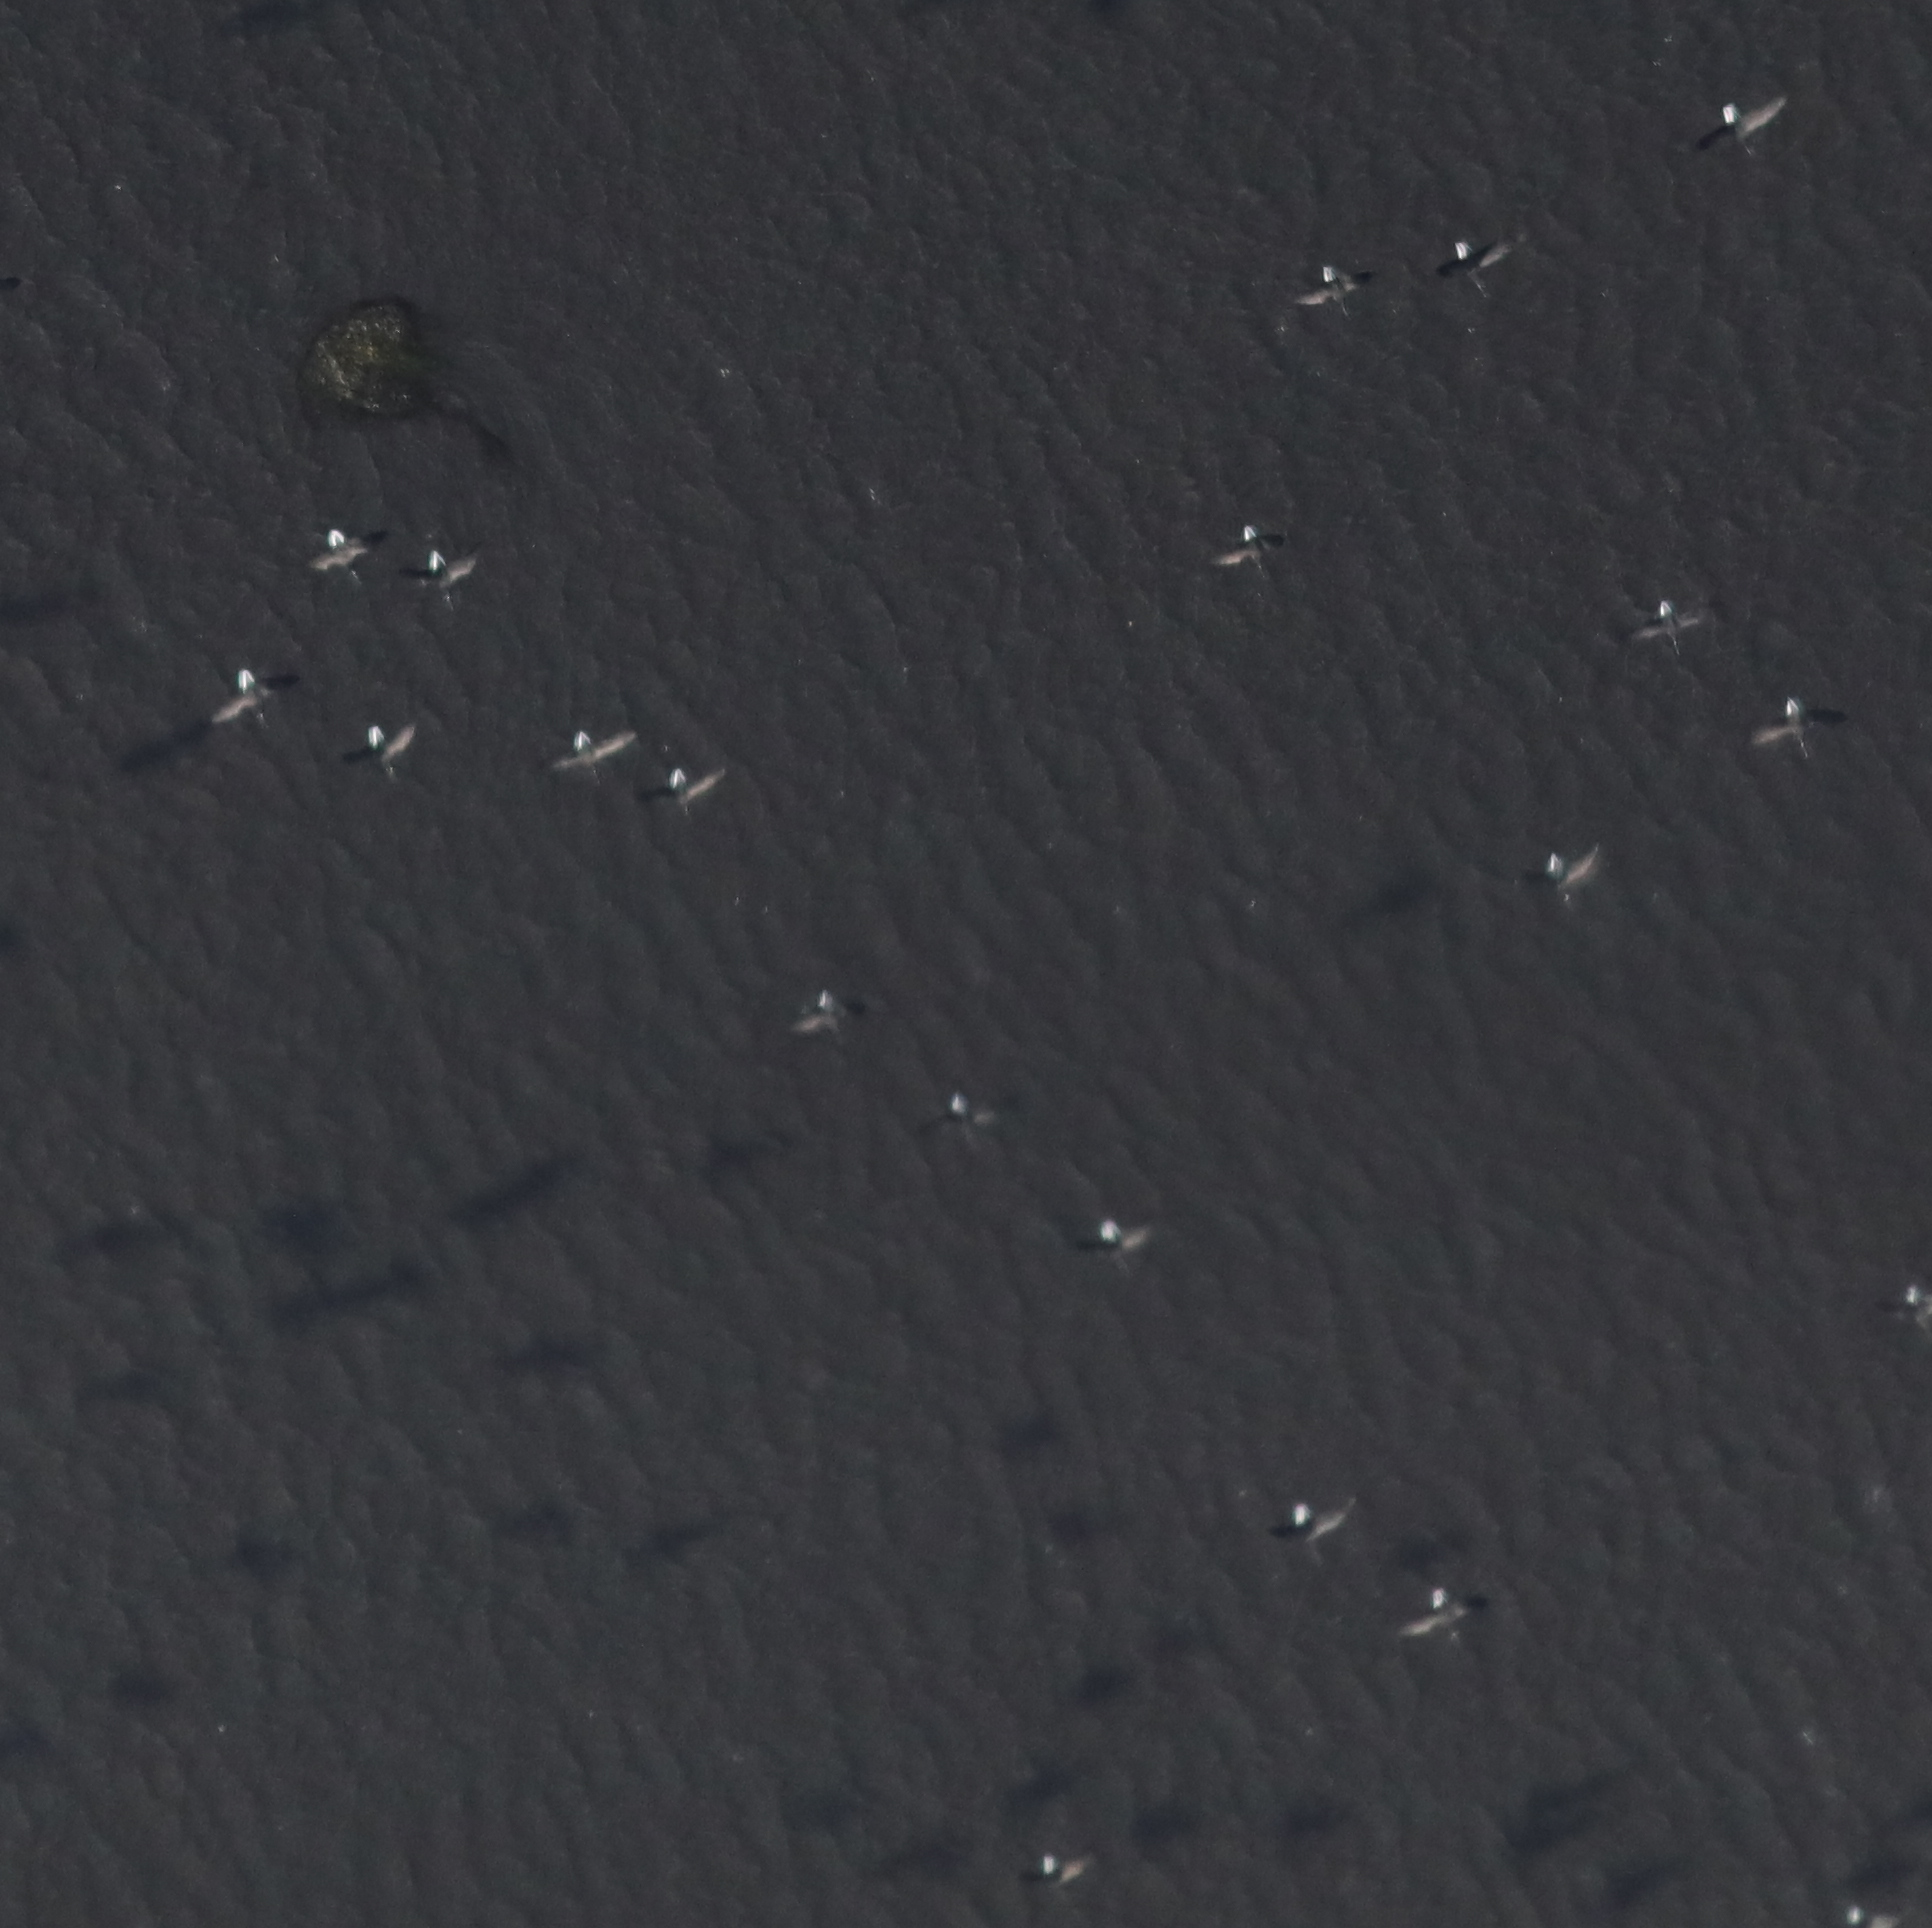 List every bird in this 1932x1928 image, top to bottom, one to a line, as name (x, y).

brant (1736, 128)
brant (1467, 262)
brant (1338, 286)
brant (345, 550)
brant (1258, 550)
brant (445, 575)
brant (1671, 621)
brant (255, 696)
brant (1799, 727)
brant (382, 756)
brant (589, 759)
brant (678, 792)
brant (1561, 879)
brant (833, 1013)
brant (959, 1120)
brant (1116, 1251)
brant (1916, 1311)
brant (1307, 1532)
brant (1444, 1619)
brant (1048, 1880)